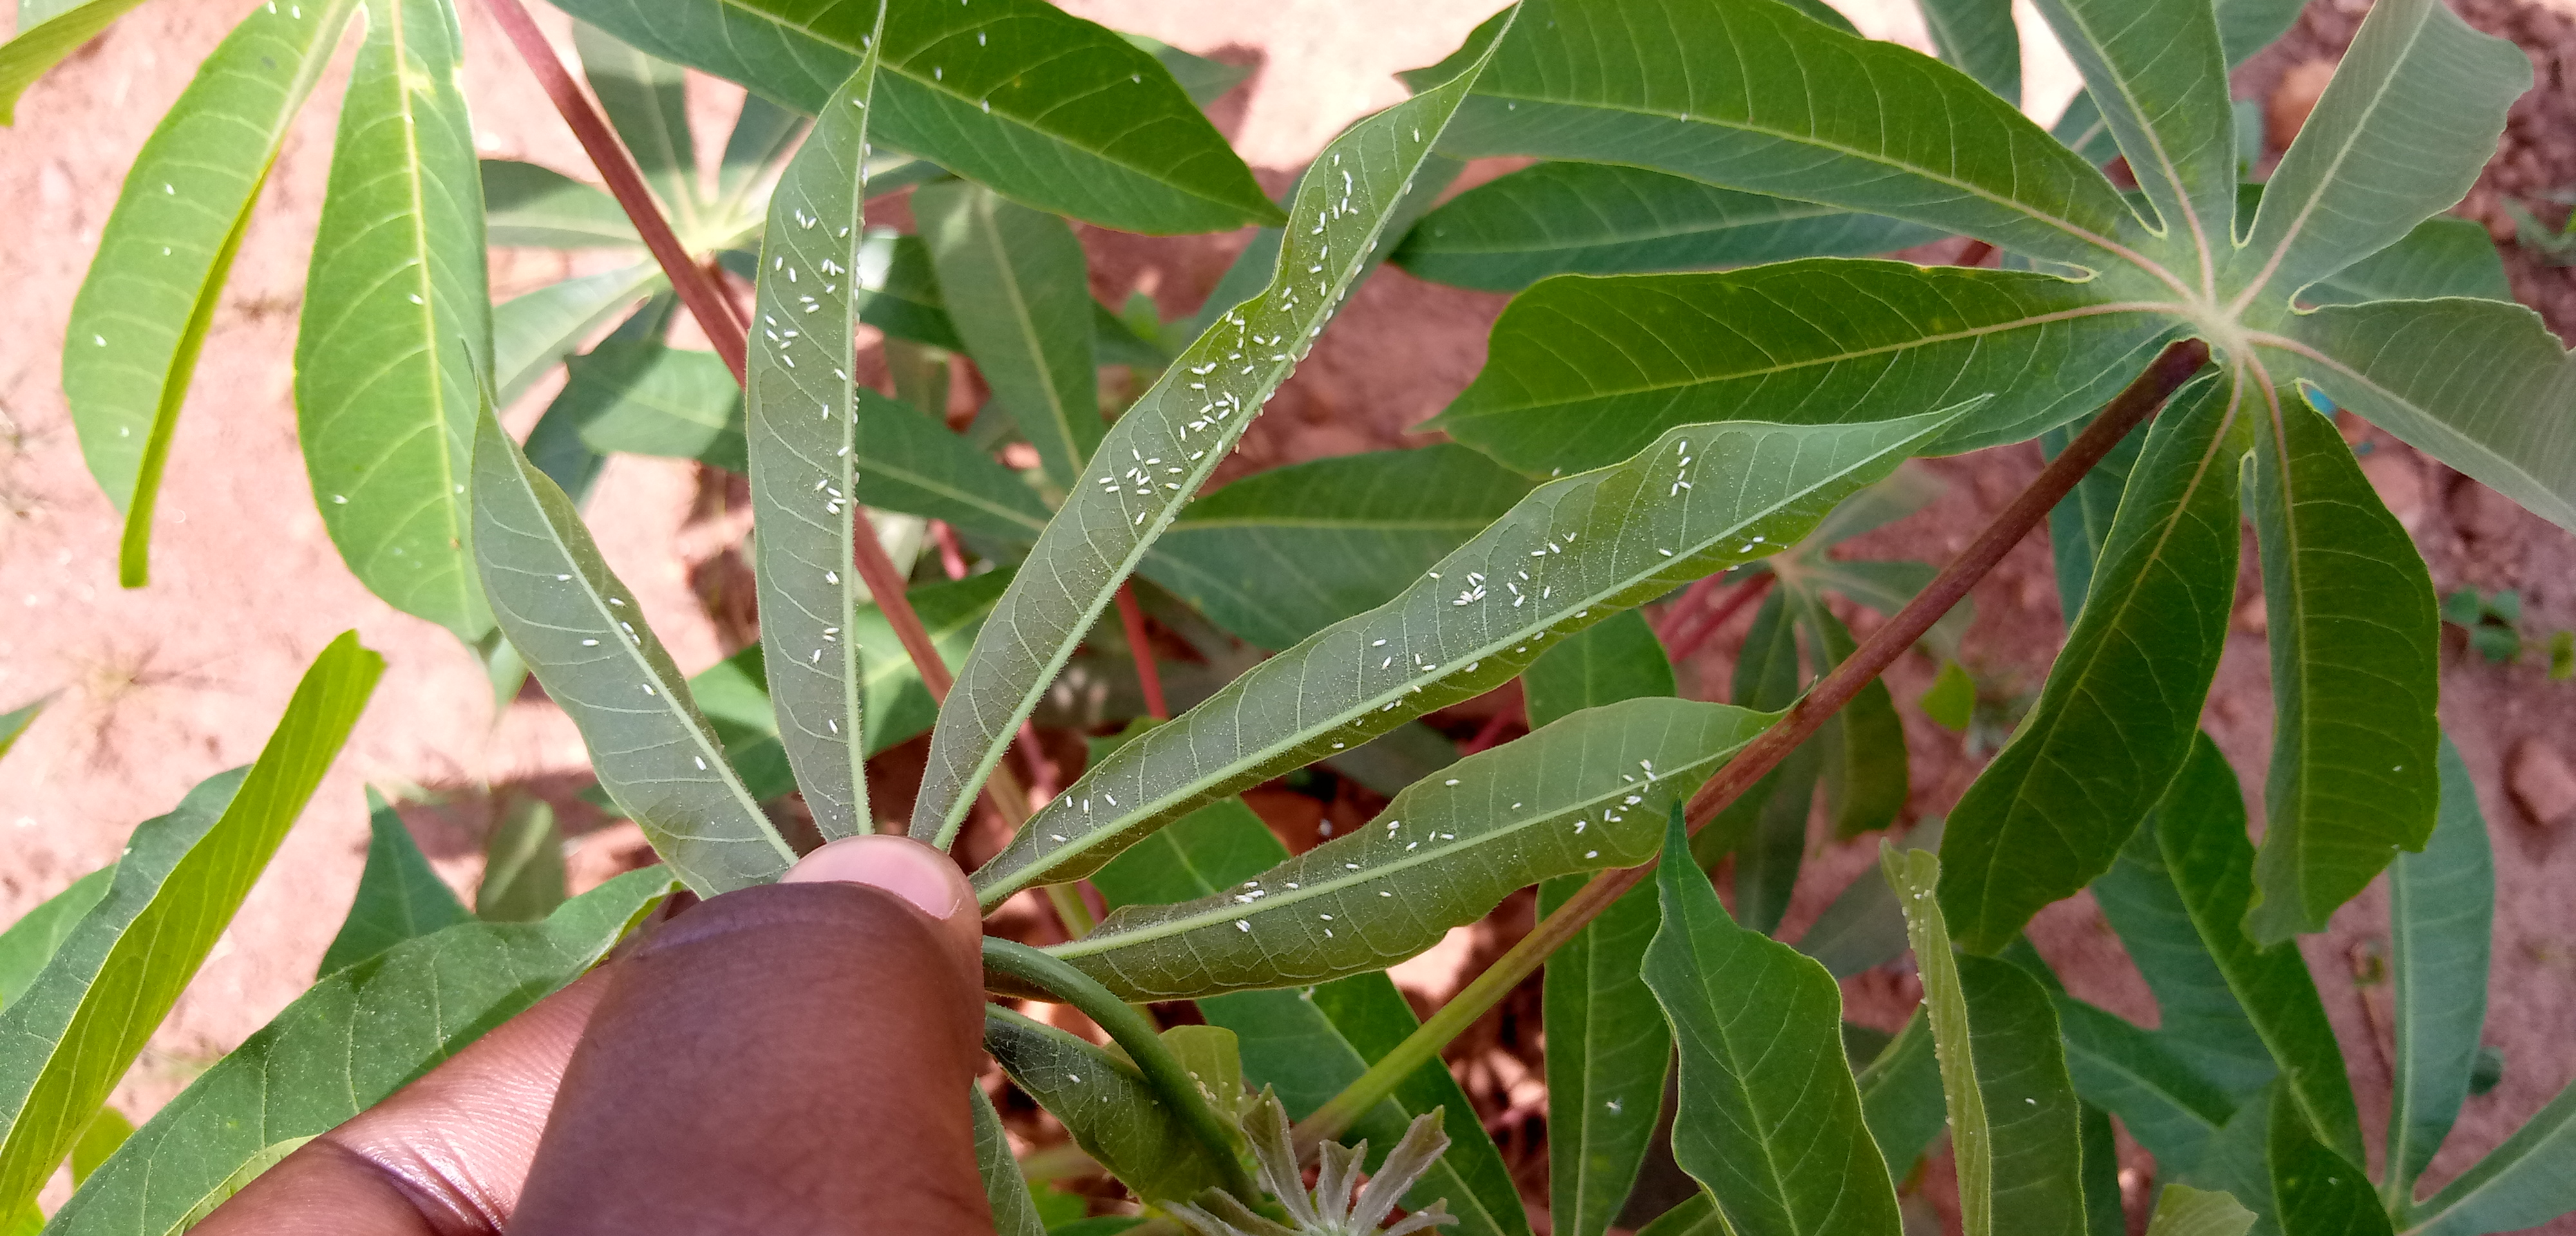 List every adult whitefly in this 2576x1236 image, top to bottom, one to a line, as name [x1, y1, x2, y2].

whitefly [267, 1, 278, 17]
whitefly [290, 2, 304, 23]
whitefly [977, 30, 988, 50]
whitefly [931, 66, 946, 84]
whitefly [980, 97, 992, 118]
whitefly [851, 98, 866, 111]
whitefly [1411, 126, 1422, 144]
whitefly [863, 140, 873, 157]
whitefly [1331, 151, 1341, 168]
whitefly [1341, 169, 1354, 183]
whitefly [860, 173, 869, 191]
whitefly [162, 180, 178, 197]
whitefly [1401, 180, 1414, 197]
whitefly [1345, 183, 1354, 198]
whitefly [1340, 197, 1349, 215]
whitefly [1331, 203, 1341, 221]
whitefly [793, 205, 802, 222]
whitefly [1348, 206, 1361, 216]
whitefly [1317, 211, 1328, 227]
whitefly [800, 213, 808, 230]
whitefly [806, 216, 818, 231]
whitefly [838, 227, 851, 241]
whitefly [1311, 227, 1325, 236]
whitefly [1366, 239, 1379, 254]
whitefly [1319, 244, 1329, 261]
whitefly [162, 245, 174, 261]
whitefly [855, 252, 862, 267]
whitefly [774, 254, 784, 272]
whitefly [820, 257, 830, 274]
whitefly [829, 259, 837, 278]
whitefly [1349, 263, 1364, 279]
whitefly [835, 265, 847, 276]
whitefly [1306, 265, 1323, 277]
whitefly [789, 266, 799, 284]
whitefly [1318, 279, 1329, 297]
whitefly [824, 284, 837, 295]
whitefly [1279, 285, 1294, 299]
whitefly [1335, 286, 1346, 303]
whitefly [853, 287, 861, 301]
whitefly [406, 290, 428, 309]
whitefly [797, 294, 817, 304]
whitefly [1291, 295, 1302, 305]
whitefly [1279, 301, 1294, 314]
whitefly [804, 304, 820, 315]
whitefly [1322, 308, 1335, 324]
whitefly [1224, 309, 1235, 324]
whitefly [764, 314, 779, 329]
whitefly [1231, 318, 1245, 326]
whitefly [1239, 325, 1245, 335]
whitefly [1308, 325, 1322, 339]
whitefly [766, 328, 779, 344]
whitefly [92, 330, 109, 349]
whitefly [782, 330, 800, 339]
whitefly [1250, 333, 1265, 346]
whitefly [1269, 335, 1282, 349]
whitefly [1236, 335, 1244, 350]
whitefly [779, 339, 793, 351]
whitefly [1305, 341, 1314, 353]
whitefly [1288, 351, 1299, 364]
whitefly [1226, 351, 1243, 363]
whitefly [1269, 351, 1286, 363]
whitefly [1299, 351, 1310, 363]
whitefly [781, 353, 800, 370]
whitefly [1206, 362, 1217, 375]
whitefly [1240, 364, 1256, 377]
whitefly [1190, 366, 1205, 376]
whitefly [833, 366, 848, 382]
whitefly [1188, 381, 1207, 391]
whitefly [1222, 389, 1235, 404]
whitefly [1262, 393, 1271, 405]
whitefly [1234, 395, 1242, 413]
whitefly [852, 395, 862, 404]
whitefly [1213, 399, 1231, 407]
whitefly [821, 402, 831, 422]
whitefly [1199, 402, 1214, 415]
whitefly [852, 404, 861, 411]
whitefly [1256, 405, 1265, 418]
whitefly [1218, 407, 1231, 422]
whitefly [852, 411, 860, 426]
whitefly [1202, 414, 1217, 426]
whitefly [1240, 420, 1249, 434]
whitefly [1189, 421, 1203, 429]
whitefly [1195, 421, 1207, 433]
whitefly [1179, 424, 1188, 442]
whitefly [1673, 438, 1689, 456]
whitefly [1233, 442, 1240, 456]
whitefly [836, 445, 851, 458]
whitefly [1132, 447, 1143, 462]
whitefly [1189, 449, 1206, 462]
whitefly [1676, 454, 1692, 468]
whitefly [1145, 457, 1162, 465]
whitefly [1166, 465, 1184, 475]
whitefly [1124, 467, 1140, 480]
whitefly [1676, 467, 1687, 482]
whitefly [1136, 469, 1142, 482]
whitefly [853, 469, 862, 485]
whitefly [1136, 475, 1151, 487]
whitefly [1096, 476, 1115, 487]
whitefly [815, 478, 829, 492]
whitefly [1164, 480, 1182, 492]
whitefly [1678, 480, 1692, 491]
whitefly [1669, 482, 1678, 499]
whitefly [1104, 484, 1121, 495]
whitefly [827, 487, 844, 498]
whitefly [1135, 487, 1153, 496]
whitefly [331, 492, 350, 507]
whitefly [1185, 495, 1196, 505]
whitefly [830, 498, 847, 505]
whitefly [828, 501, 840, 515]
whitefly [825, 505, 837, 516]
whitefly [1133, 510, 1148, 527]
whitefly [1166, 516, 1176, 525]
whitefly [1560, 530, 1578, 544]
whitefly [1751, 534, 1768, 544]
whitefly [1546, 540, 1562, 556]
whitefly [1737, 543, 1754, 556]
whitefly [1656, 546, 1674, 560]
whitefly [1529, 547, 1548, 559]
whitefly [1723, 564, 1741, 573]
whitefly [1517, 569, 1531, 583]
whitefly [828, 570, 840, 586]
whitefly [1427, 570, 1442, 582]
whitefly [1470, 571, 1484, 583]
whitefly [555, 572, 574, 583]
whitefly [824, 574, 835, 586]
whitefly [1466, 574, 1477, 588]
whitefly [1505, 580, 1518, 597]
whitefly [1542, 583, 1552, 602]
whitefly [1472, 583, 1484, 597]
whitefly [1474, 589, 1488, 602]
whitefly [1461, 590, 1473, 598]
whitefly [1513, 593, 1526, 608]
whitefly [1458, 595, 1475, 604]
whitefly [607, 596, 627, 609]
whitefly [1451, 599, 1468, 606]
whitefly [1572, 609, 1589, 620]
whitefly [620, 620, 636, 634]
whitefly [822, 626, 840, 635]
whitefly [1531, 628, 1546, 642]
whitefly [630, 633, 644, 647]
whitefly [821, 634, 838, 644]
whitefly [1369, 636, 1389, 648]
whitefly [580, 638, 601, 648]
whitefly [855, 641, 864, 651]
whitefly [1512, 644, 1529, 656]
whitefly [811, 646, 822, 664]
whitefly [1412, 651, 1424, 667]
whitefly [1379, 654, 1395, 670]
whitefly [1463, 661, 1481, 675]
whitefly [1420, 663, 1437, 673]
whitefly [640, 683, 657, 697]
whitefly [1410, 684, 1425, 695]
whitefly [1395, 695, 1404, 709]
whitefly [1380, 700, 1396, 714]
whitefly [1352, 717, 1364, 728]
whitefly [828, 718, 842, 735]
whitefly [1328, 740, 1347, 752]
whitefly [692, 754, 710, 772]
whitefly [1643, 760, 1653, 768]
whitefly [1638, 761, 1651, 771]
whitefly [2390, 763, 2404, 774]
whitefly [1642, 771, 1658, 781]
whitefly [1621, 772, 1635, 783]
whitefly [1443, 778, 1462, 787]
whitefly [1642, 782, 1651, 795]
whitefly [1102, 792, 1120, 809]
whitefly [1065, 794, 1075, 809]
whitefly [1633, 796, 1643, 806]
whitefly [1623, 796, 1636, 800]
whitefly [1081, 798, 1092, 817]
whitefly [1509, 801, 1526, 812]
whitefly [1617, 804, 1629, 813]
whitefly [1601, 807, 1612, 823]
whitefly [1610, 816, 1622, 824]
whitefly [1386, 819, 1401, 831]
whitefly [1572, 819, 1586, 828]
whitefly [1572, 825, 1586, 836]
whitefly [1427, 828, 1437, 843]
whitefly [1387, 830, 1398, 841]
whitefly [1046, 830, 1068, 845]
whitefly [1439, 831, 1458, 843]
whitefly [1404, 840, 1420, 854]
whitefly [1582, 849, 1599, 860]
whitefly [1344, 861, 1363, 872]
whitefly [1241, 880, 1259, 890]
whitefly [1284, 881, 1299, 892]
whitefly [1253, 888, 1266, 895]
whitefly [1377, 889, 1394, 901]
whitefly [1912, 892, 1922, 902]
whitefly [1244, 892, 1258, 899]
whitefly [1238, 897, 1254, 903]
whitefly [1317, 911, 1335, 922]
whitefly [1239, 919, 1251, 930]
whitefly [1235, 921, 1249, 934]
whitefly [1321, 926, 1335, 941]
whitefly [1066, 1072, 1083, 1085]
whitefly [2021, 1096, 2038, 1107]
whitefly [1602, 1098, 1623, 1113]